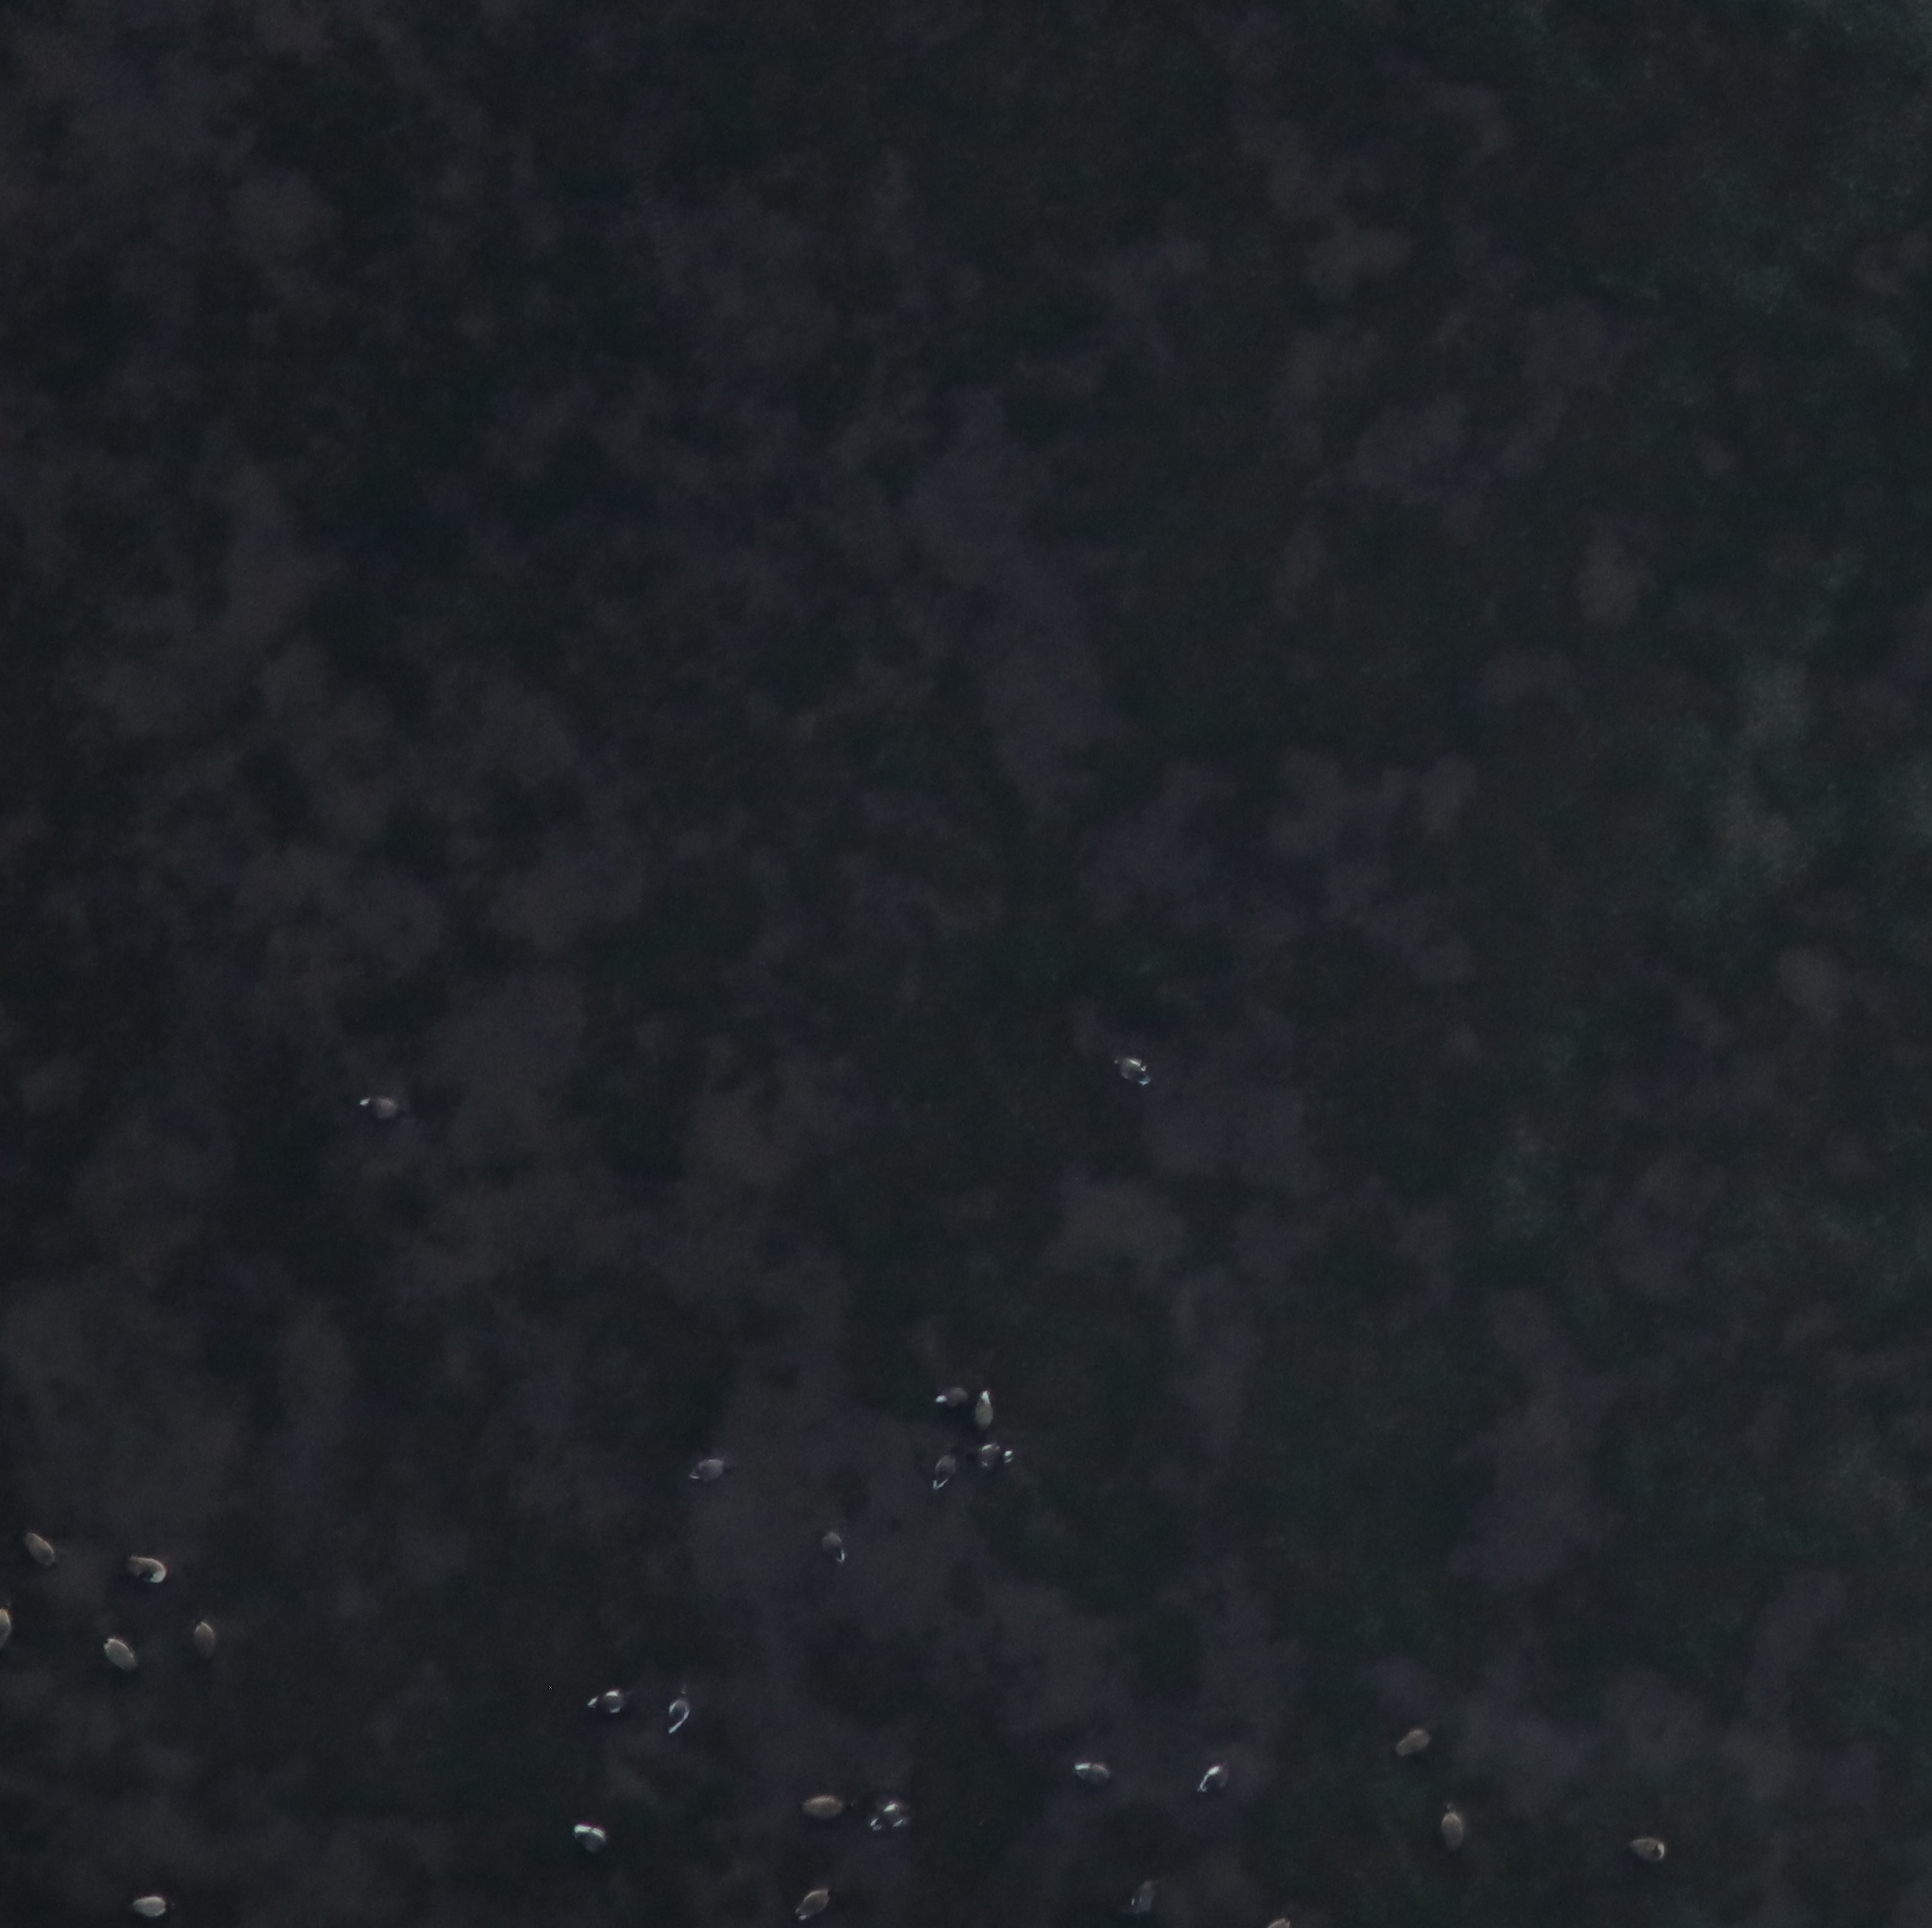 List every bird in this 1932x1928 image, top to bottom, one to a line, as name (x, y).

brant (1131, 1070)
brant (382, 1107)
brant (954, 1396)
brant (984, 1414)
brant (990, 1457)
brant (946, 1470)
brant (710, 1472)
brant (832, 1544)
Canada goose (38, 1548)
Canada goose (148, 1563)
Canada goose (206, 1645)
Canada goose (121, 1655)
brant (612, 1701)
brant (679, 1710)
Canada goose (1412, 1741)
brant (1093, 1773)
brant (1218, 1780)
Canada goose (827, 1806)
brant (892, 1816)
Canada goose (1452, 1829)
brant (591, 1837)
Canada goose (1650, 1849)
Canada goose (1144, 1901)
brant (815, 1903)
Canada goose (151, 1905)